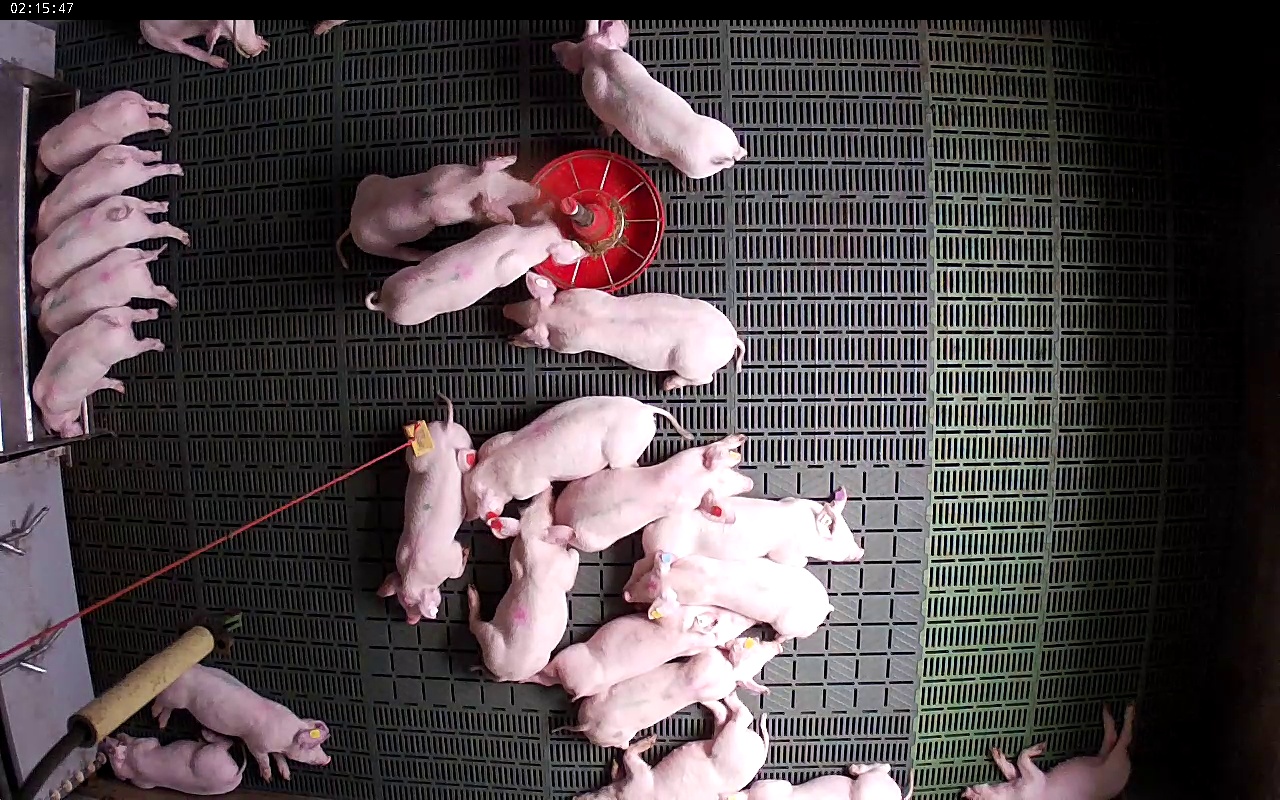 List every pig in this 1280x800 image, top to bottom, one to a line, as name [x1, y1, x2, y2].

pig [140, 20, 271, 69]
pig [553, 21, 746, 179]
pig [34, 90, 173, 184]
pig [36, 144, 184, 239]
pig [336, 154, 542, 268]
pig [29, 194, 190, 294]
pig [363, 200, 588, 325]
pig [36, 244, 177, 346]
pig [503, 270, 748, 393]
pig [31, 306, 164, 439]
pig [375, 390, 474, 625]
pig [456, 395, 693, 521]
pig [552, 432, 755, 552]
pig [466, 482, 586, 683]
pig [621, 487, 867, 591]
pig [622, 549, 833, 640]
pig [519, 605, 764, 702]
pig [551, 636, 785, 749]
pig [154, 666, 330, 782]
pig [573, 691, 770, 799]
pig [964, 704, 1136, 799]
pig [103, 729, 248, 798]
pig [728, 763, 915, 799]